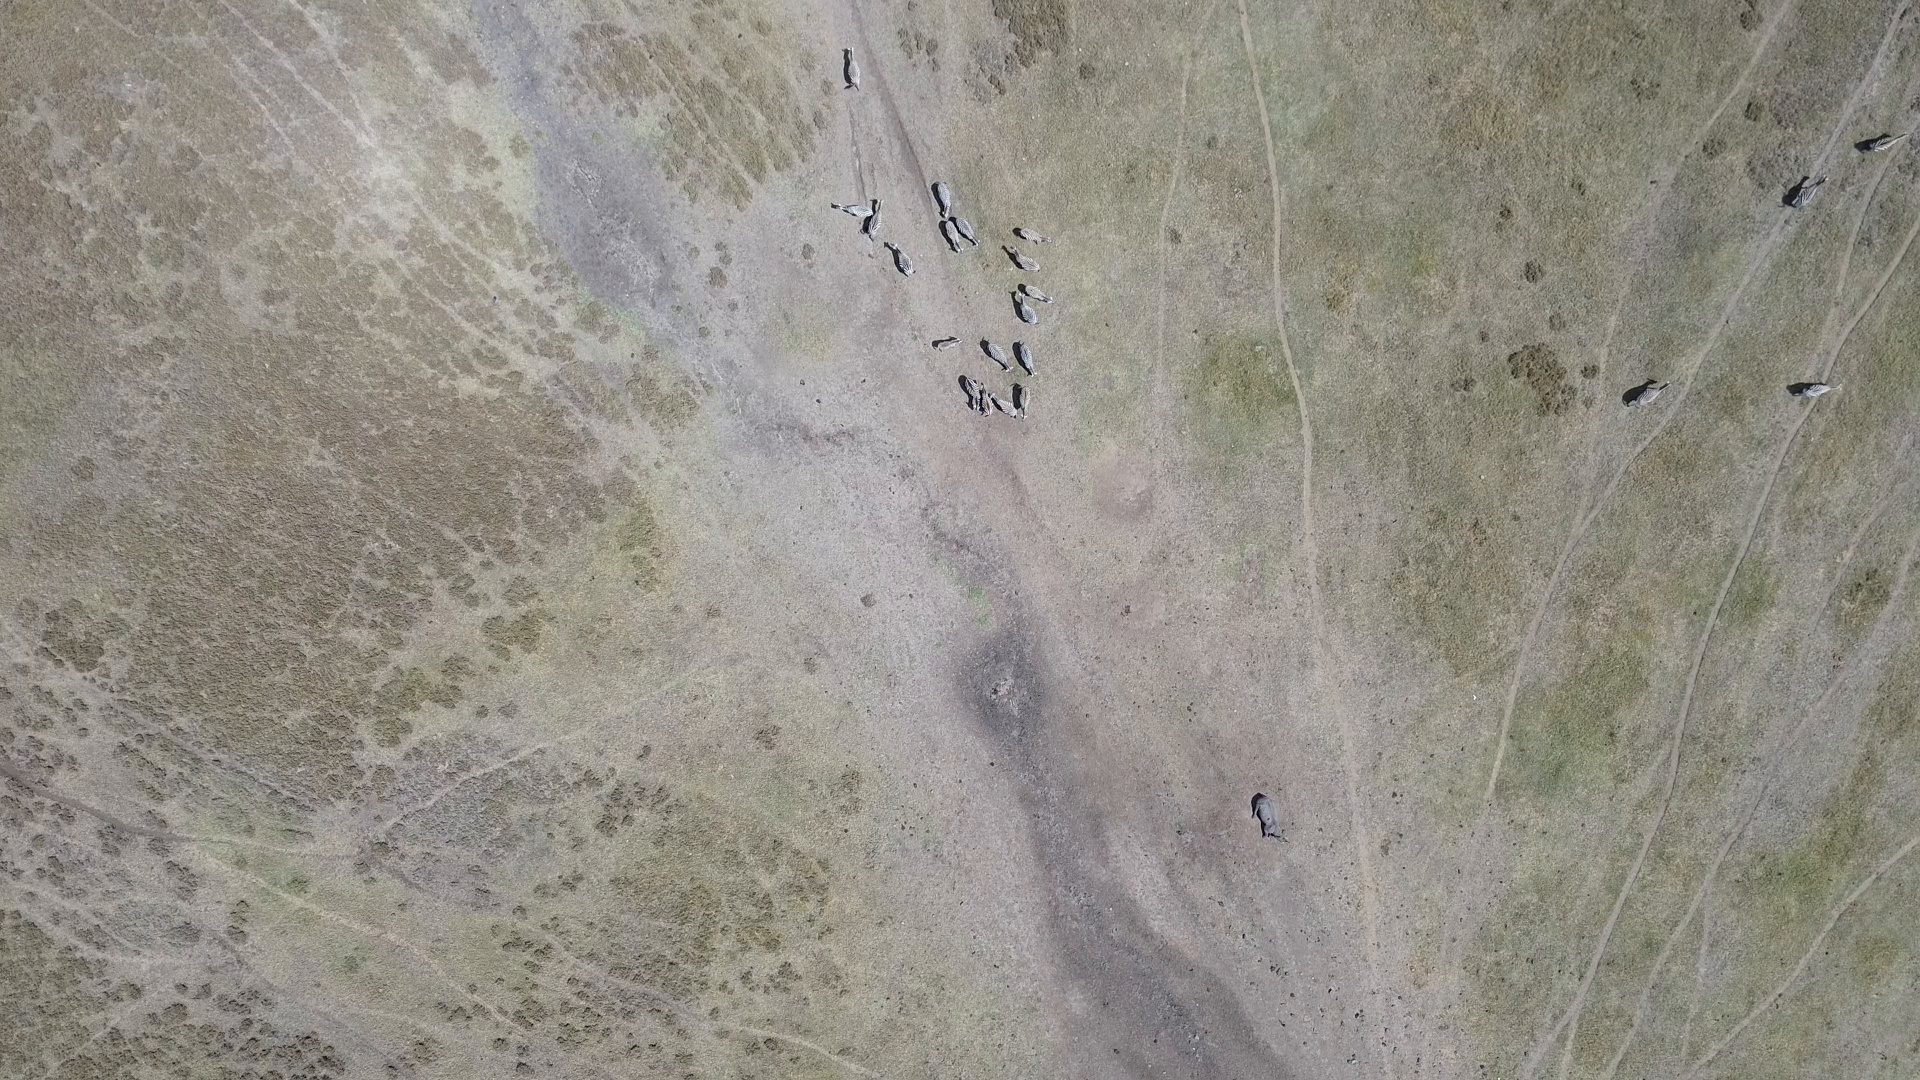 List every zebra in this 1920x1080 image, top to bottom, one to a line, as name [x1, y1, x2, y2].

zebra [844, 49, 861, 88]
zebra [1857, 137, 1899, 154]
zebra [935, 179, 951, 217]
zebra [1787, 180, 1822, 212]
zebra [868, 197, 886, 236]
zebra [831, 202, 870, 215]
zebra [951, 214, 976, 247]
zebra [937, 225, 965, 254]
zebra [1017, 228, 1050, 245]
zebra [890, 241, 915, 278]
zebra [1010, 246, 1041, 273]
zebra [1027, 283, 1053, 307]
zebra [1017, 289, 1037, 323]
zebra [930, 338, 959, 350]
zebra [982, 341, 1013, 371]
zebra [1017, 342, 1035, 374]
zebra [961, 378, 984, 413]
zebra [980, 381, 993, 415]
zebra [1787, 383, 1836, 401]
zebra [1625, 385, 1663, 411]
zebra [1016, 389, 1029, 418]
zebra [990, 392, 1017, 418]